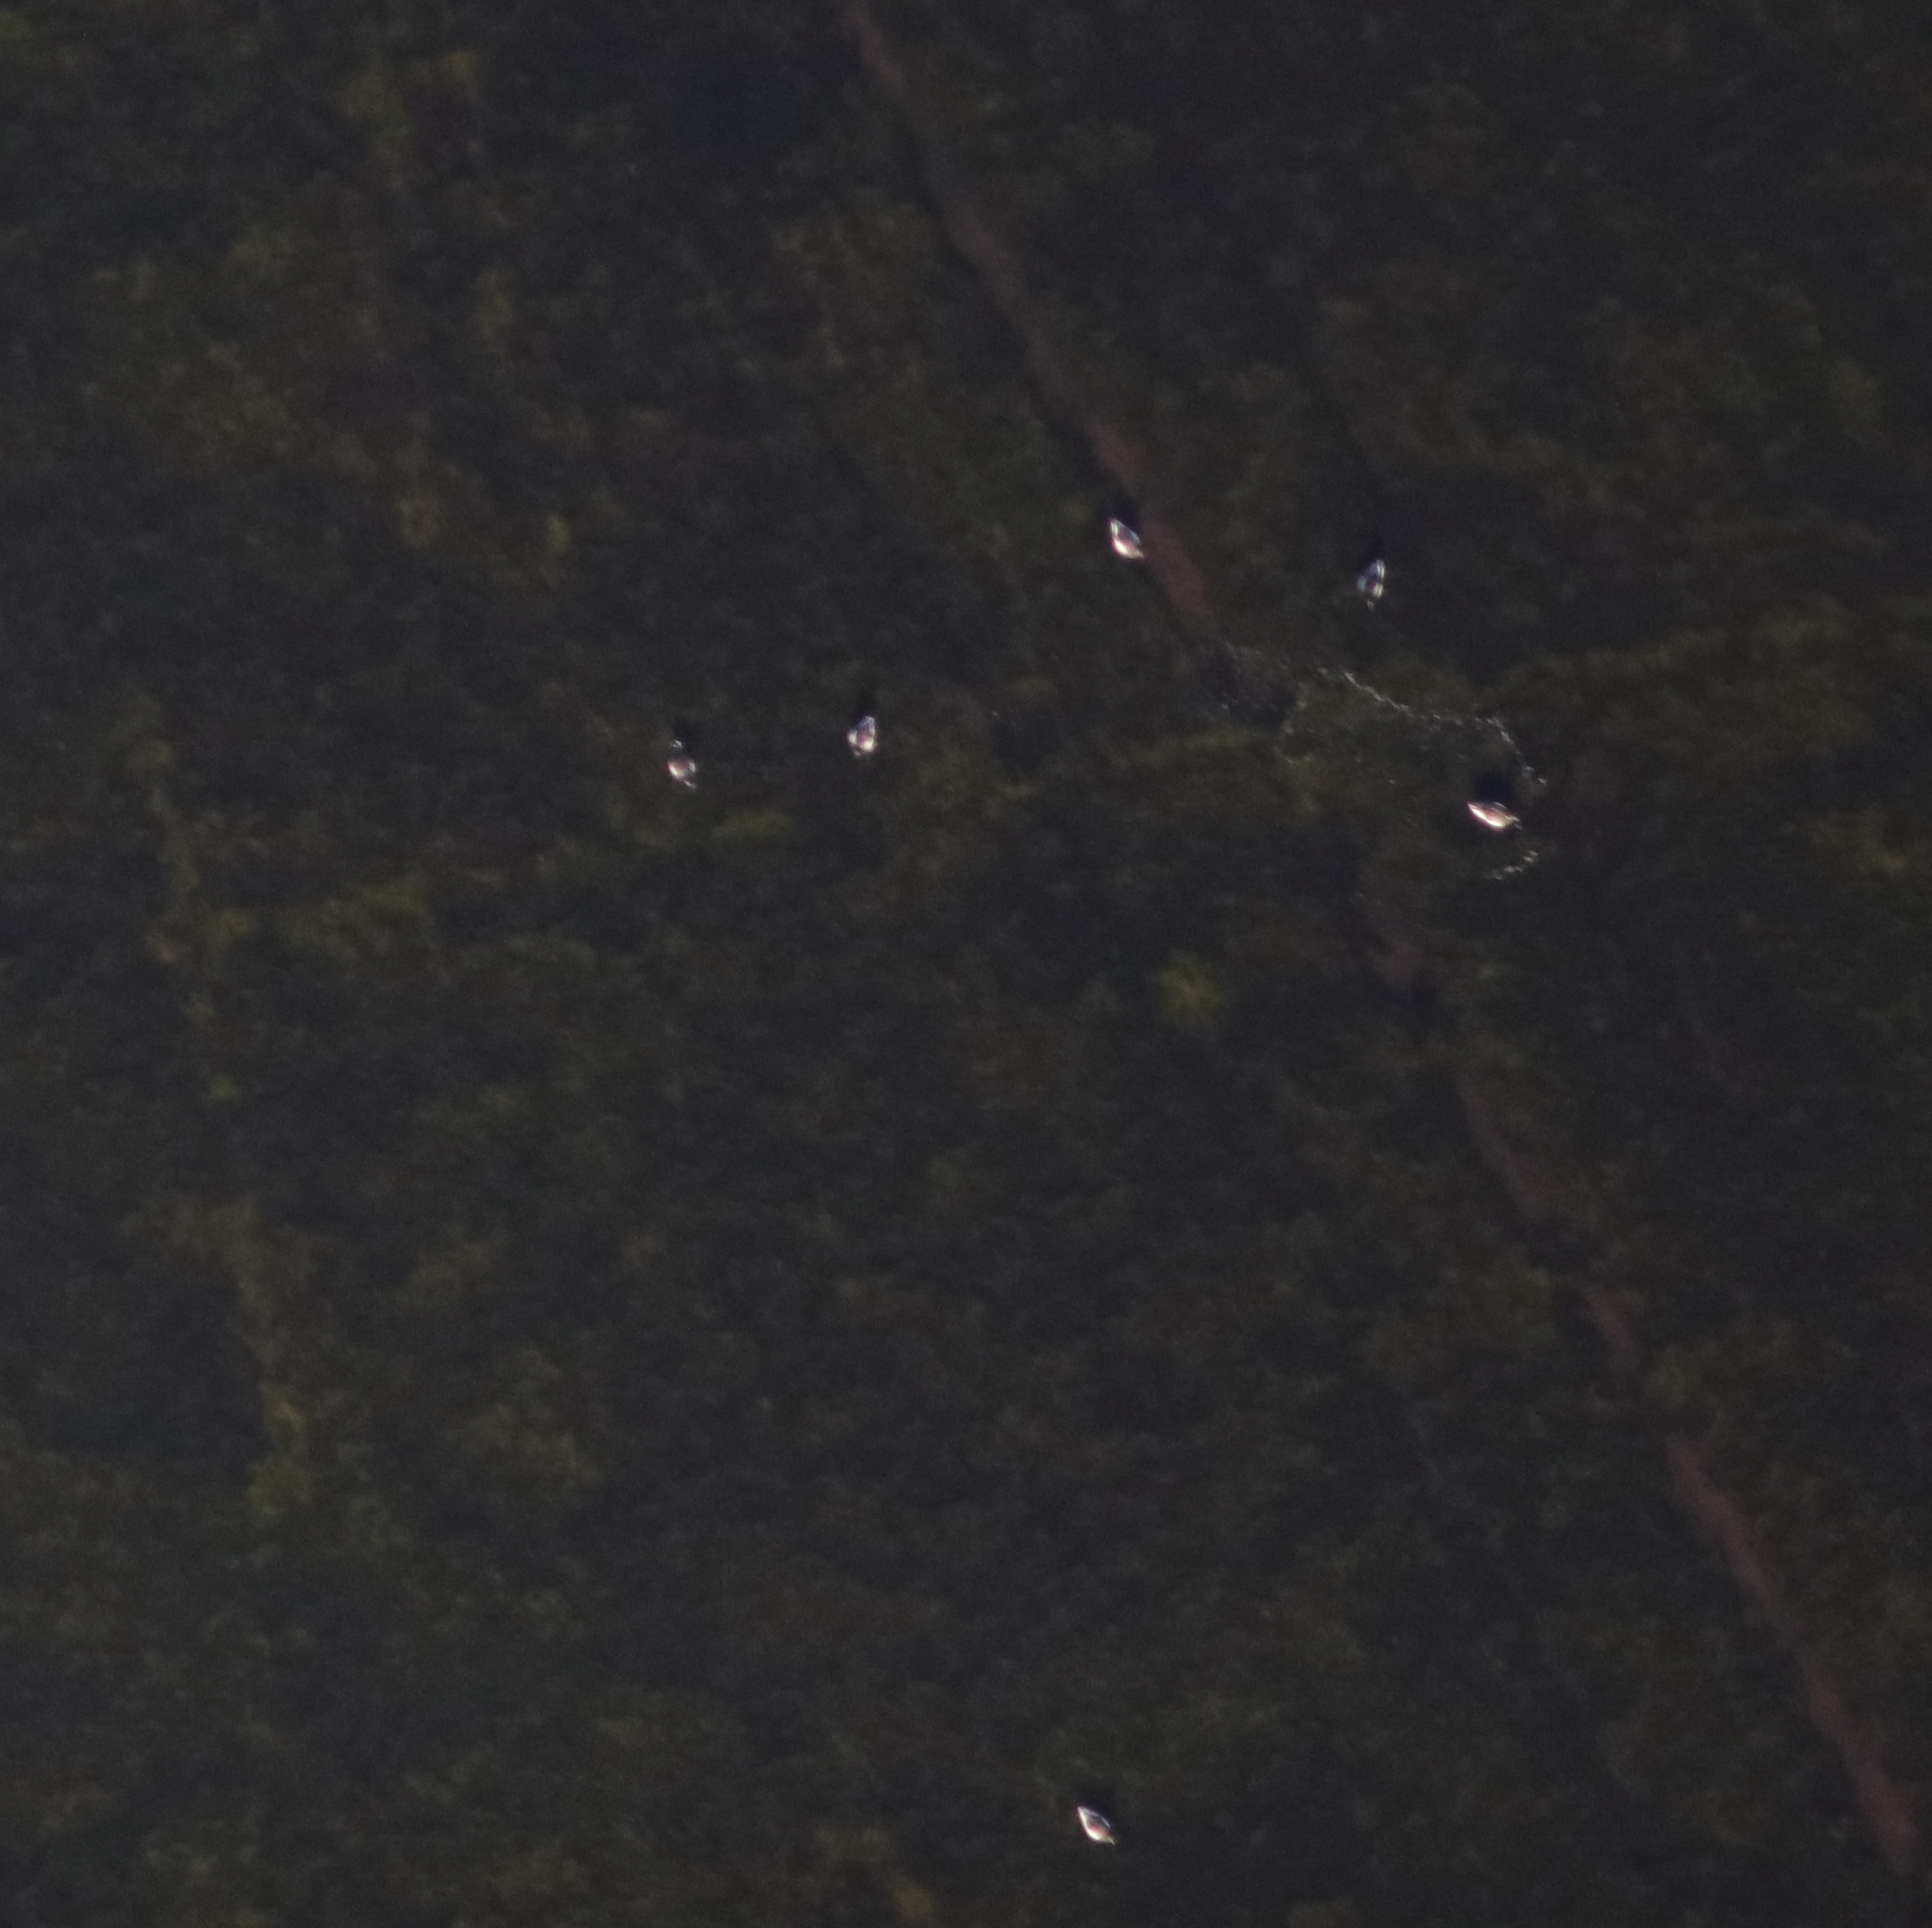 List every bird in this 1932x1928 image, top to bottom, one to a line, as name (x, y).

brant (1124, 539)
brant (1370, 583)
brant (863, 735)
brant (680, 764)
brant (1493, 814)
brant (1093, 1824)